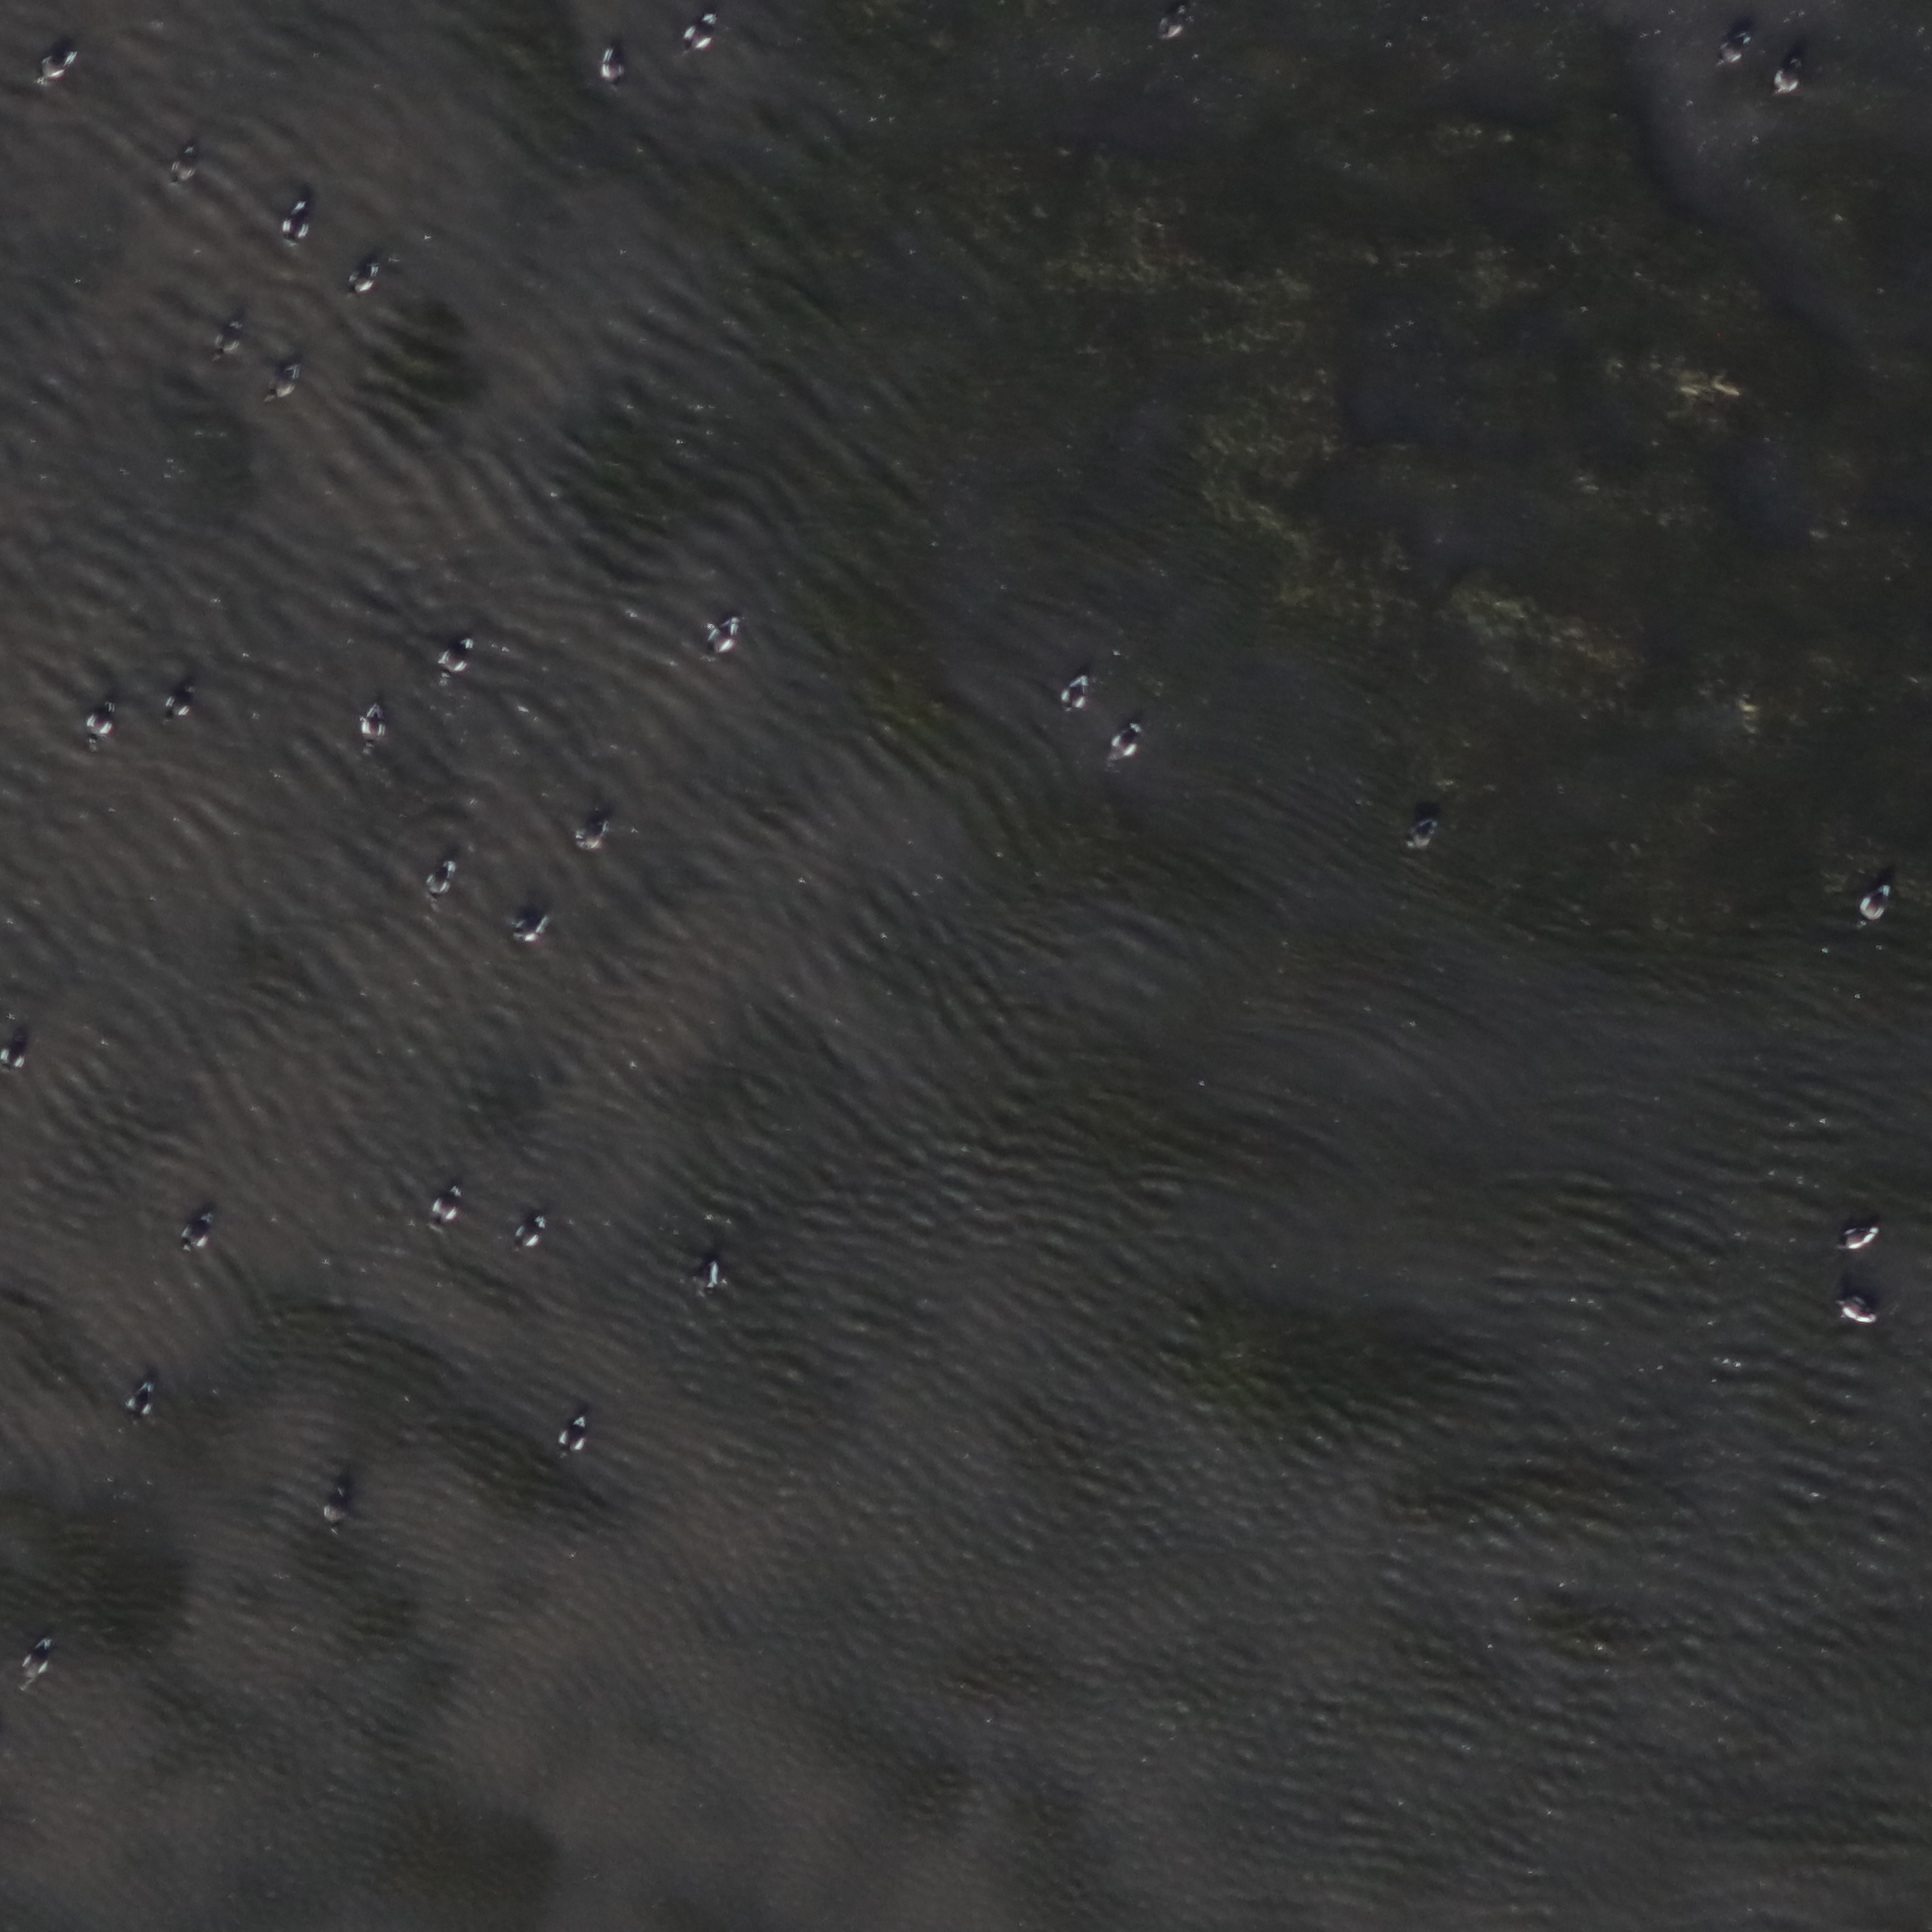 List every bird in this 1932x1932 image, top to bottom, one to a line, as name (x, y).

brant (1166, 18)
brant (696, 34)
brant (1731, 54)
brant (56, 64)
brant (609, 67)
brant (1788, 75)
brant (180, 168)
brant (296, 221)
brant (362, 278)
brant (236, 333)
brant (280, 382)
brant (720, 636)
brant (454, 659)
brant (1074, 692)
brant (186, 707)
brant (100, 722)
brant (371, 725)
brant (1125, 743)
brant (1428, 837)
brant (599, 838)
brant (441, 884)
brant (1875, 904)
brant (527, 929)
brant (10, 1055)
brant (444, 1209)
brant (194, 1231)
brant (528, 1231)
brant (1857, 1236)
brant (708, 1271)
brant (1858, 1306)
brant (143, 1399)
brant (574, 1436)
brant (336, 1515)
brant (37, 1660)